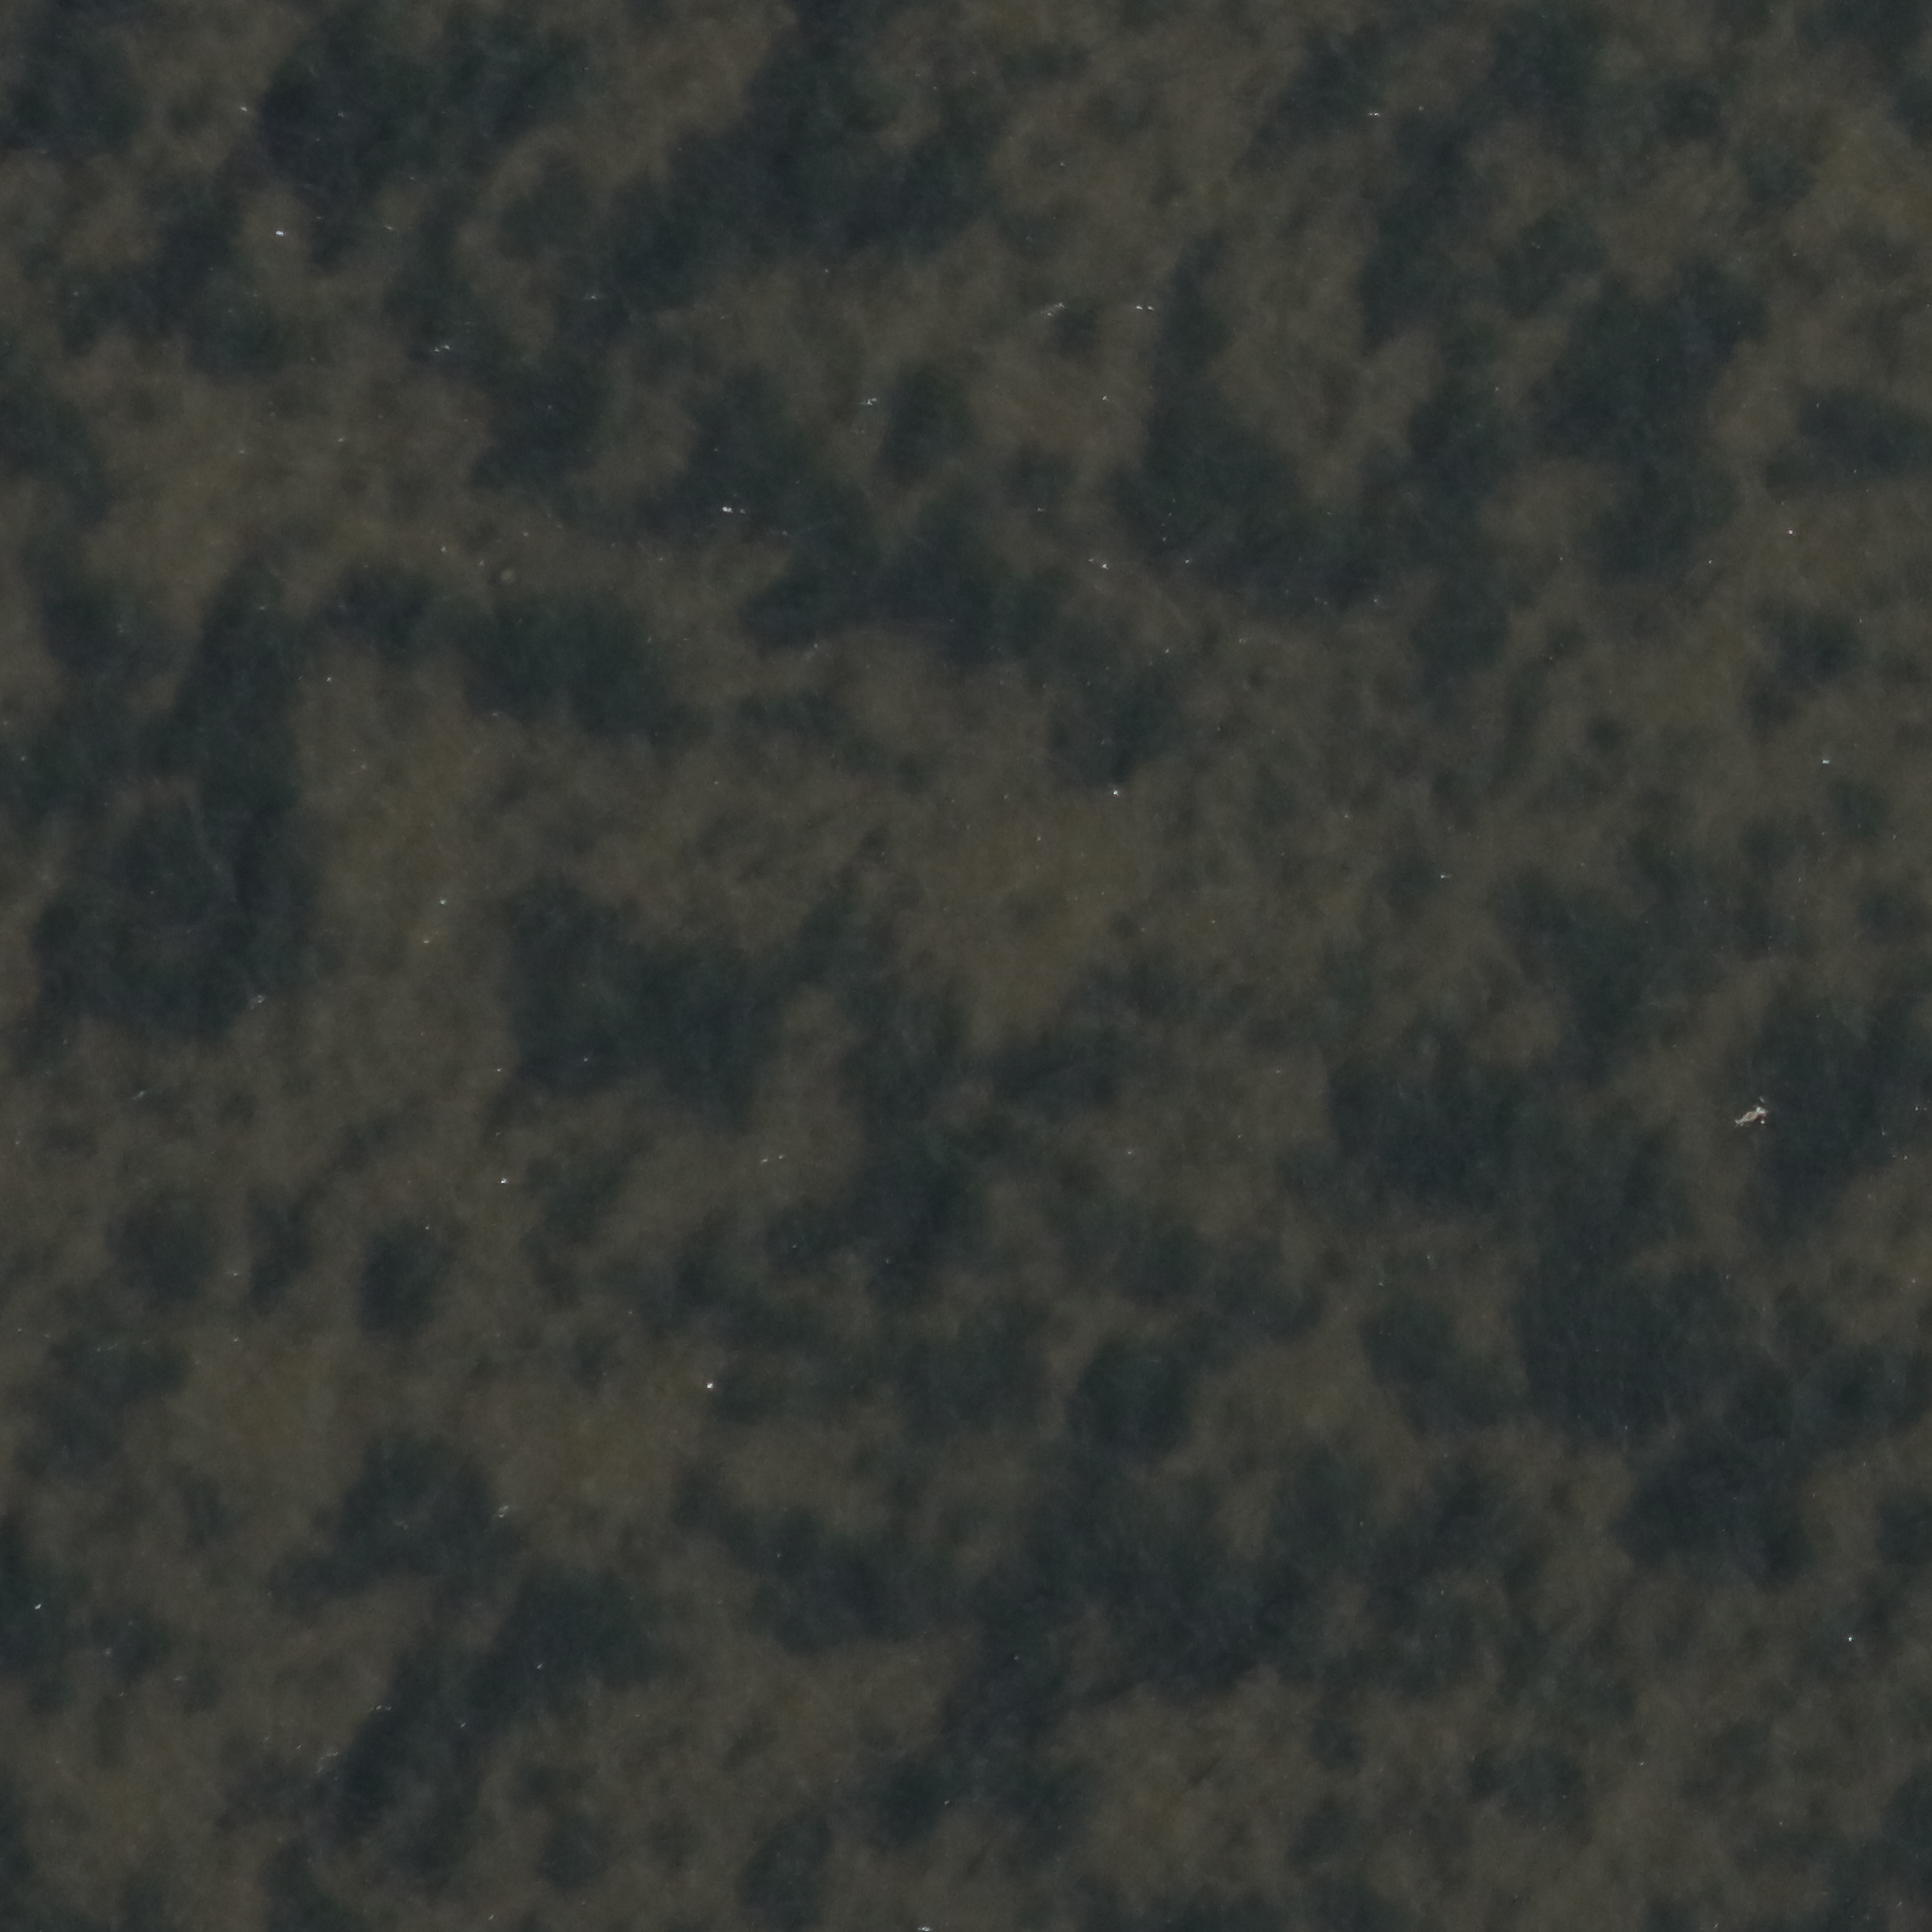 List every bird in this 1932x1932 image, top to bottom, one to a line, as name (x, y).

other bird (1752, 1117)